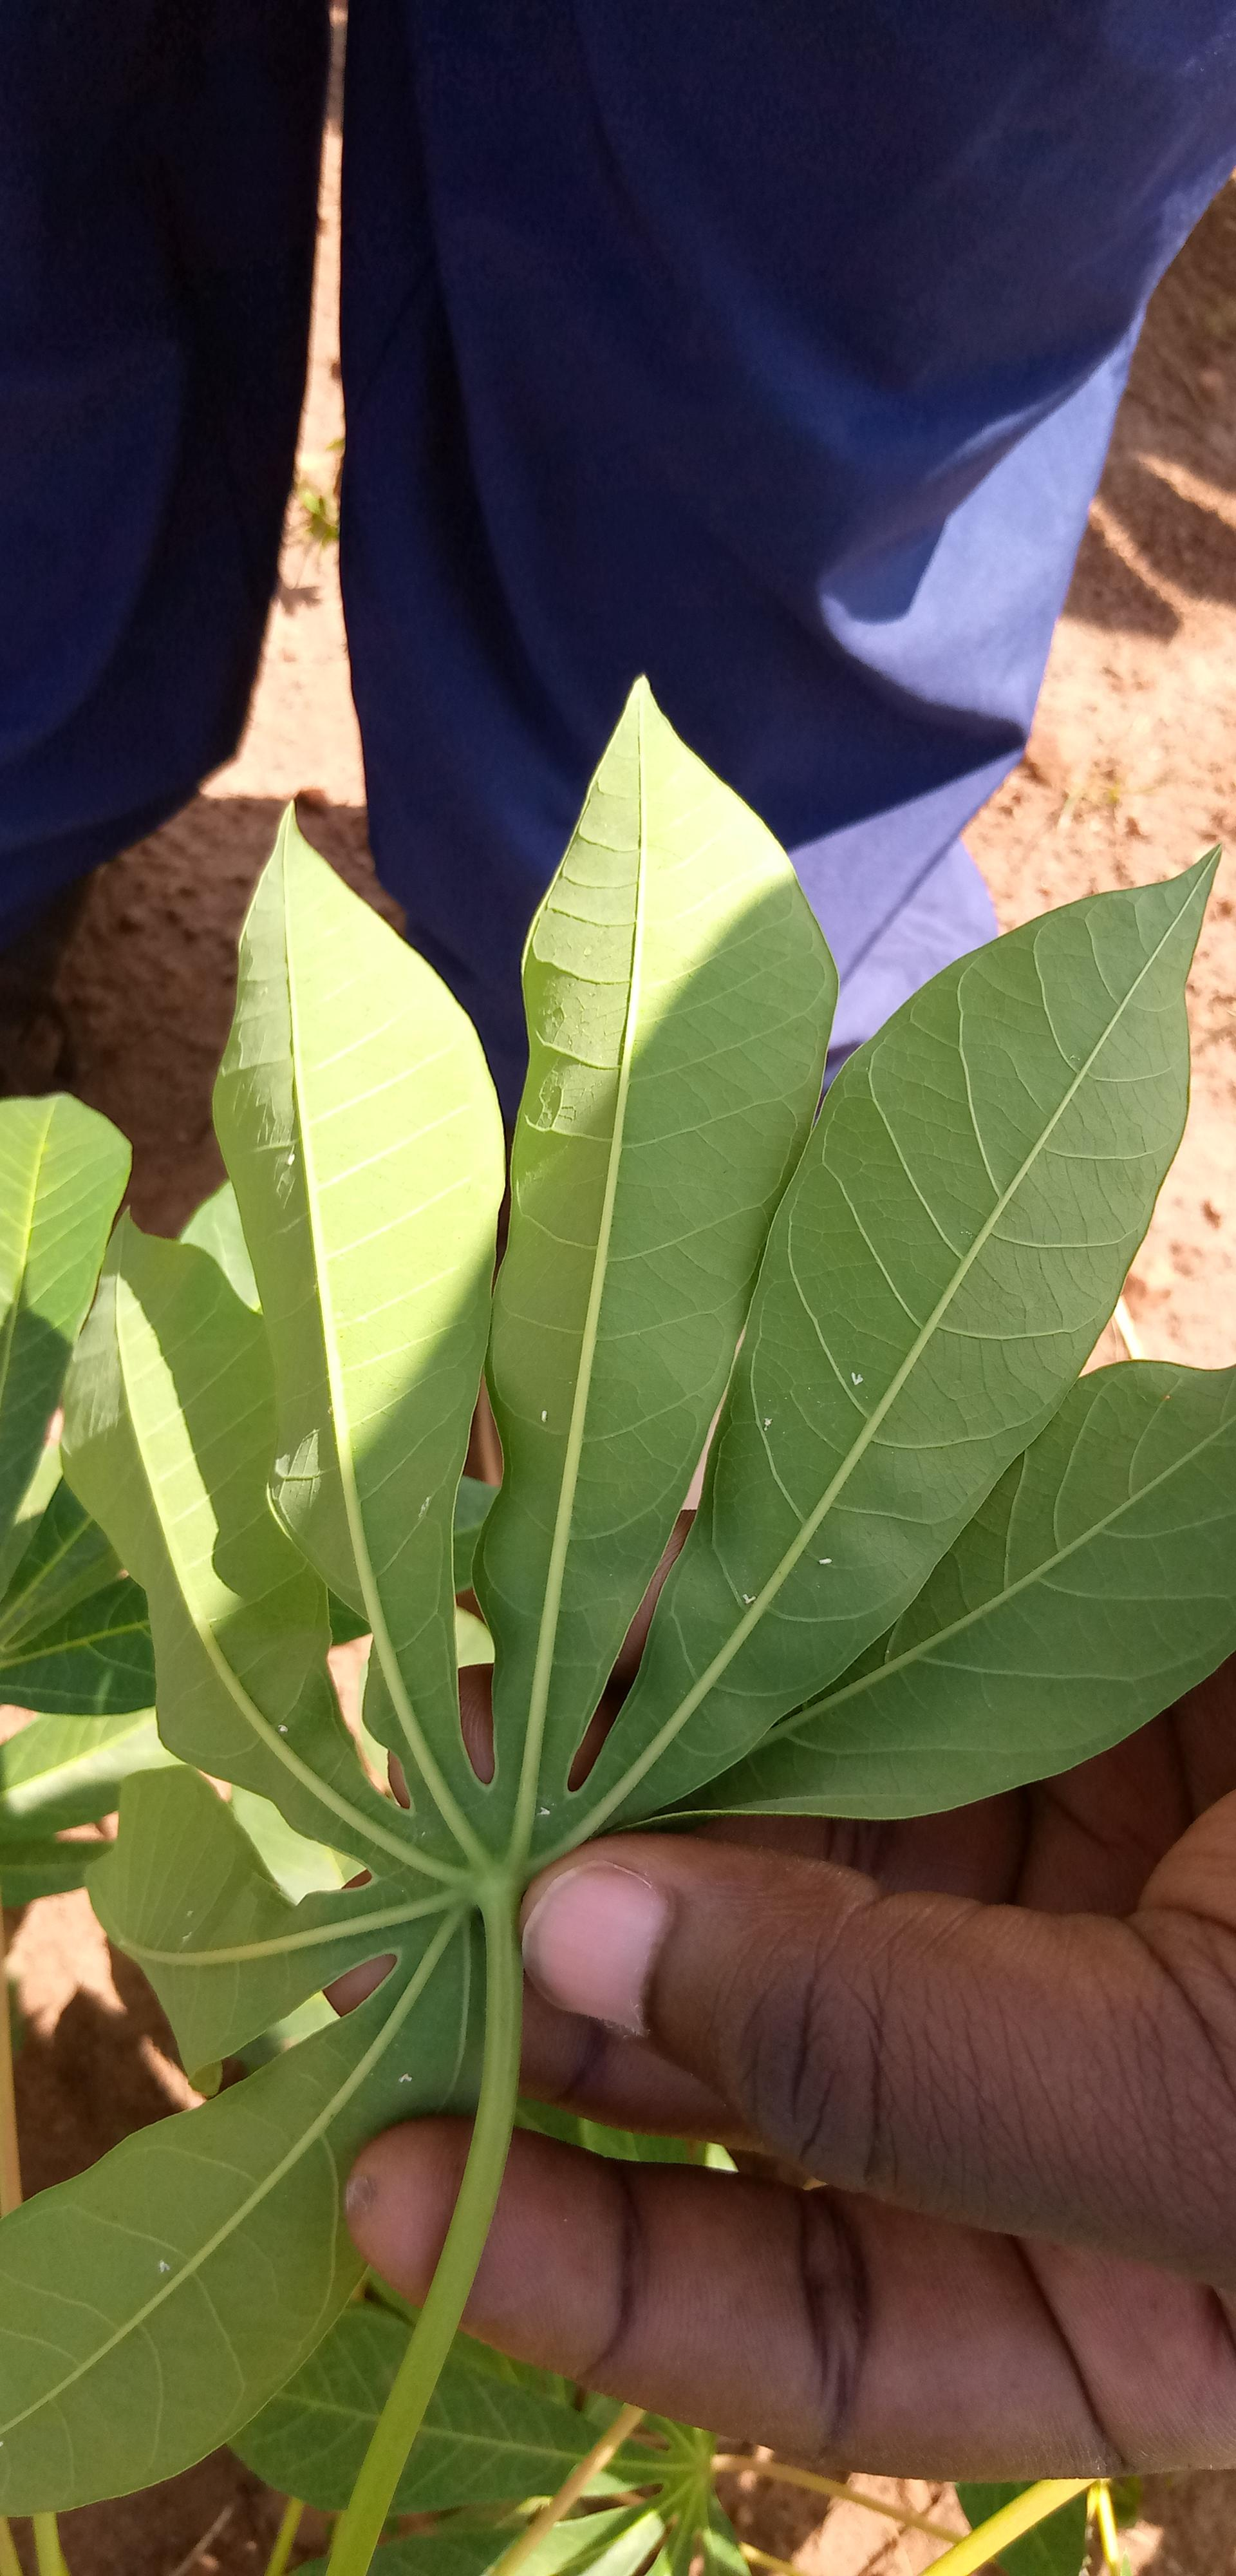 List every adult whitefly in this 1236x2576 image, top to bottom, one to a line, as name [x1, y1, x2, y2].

whitefly [834, 1361, 869, 1399]
whitefly [528, 1390, 565, 1431]
whitefly [801, 1537, 834, 1575]
whitefly [733, 1584, 756, 1620]
whitefly [255, 1709, 300, 1737]
whitefly [528, 1791, 563, 1833]
whitefly [389, 2054, 418, 2092]
whitefly [147, 2245, 180, 2280]